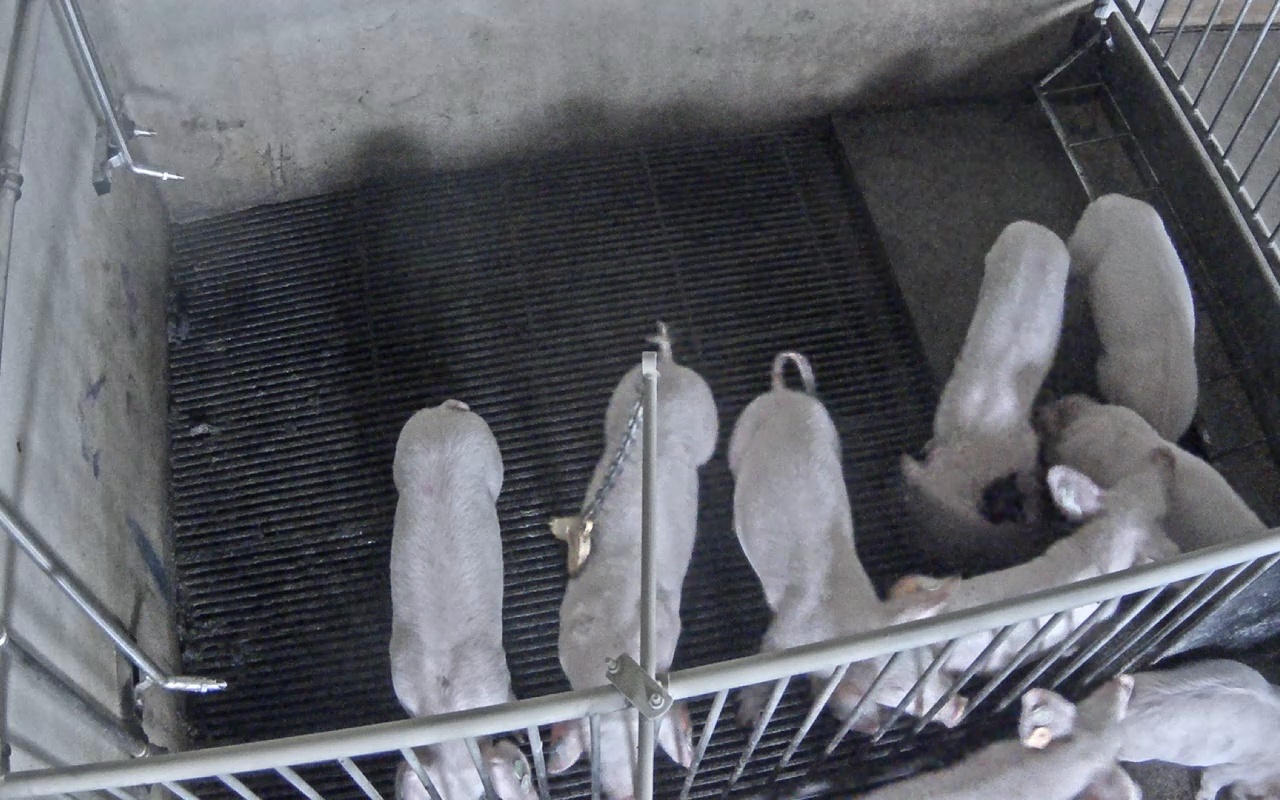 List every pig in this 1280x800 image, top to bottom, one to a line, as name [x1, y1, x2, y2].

pig [1065, 192, 1198, 446]
pig [898, 221, 1072, 558]
pig [547, 320, 720, 798]
pig [728, 352, 968, 736]
pig [1030, 389, 1279, 604]
pig [390, 401, 539, 799]
pig [888, 445, 1185, 679]
pig [1117, 658, 1279, 799]
pig [854, 673, 1142, 799]